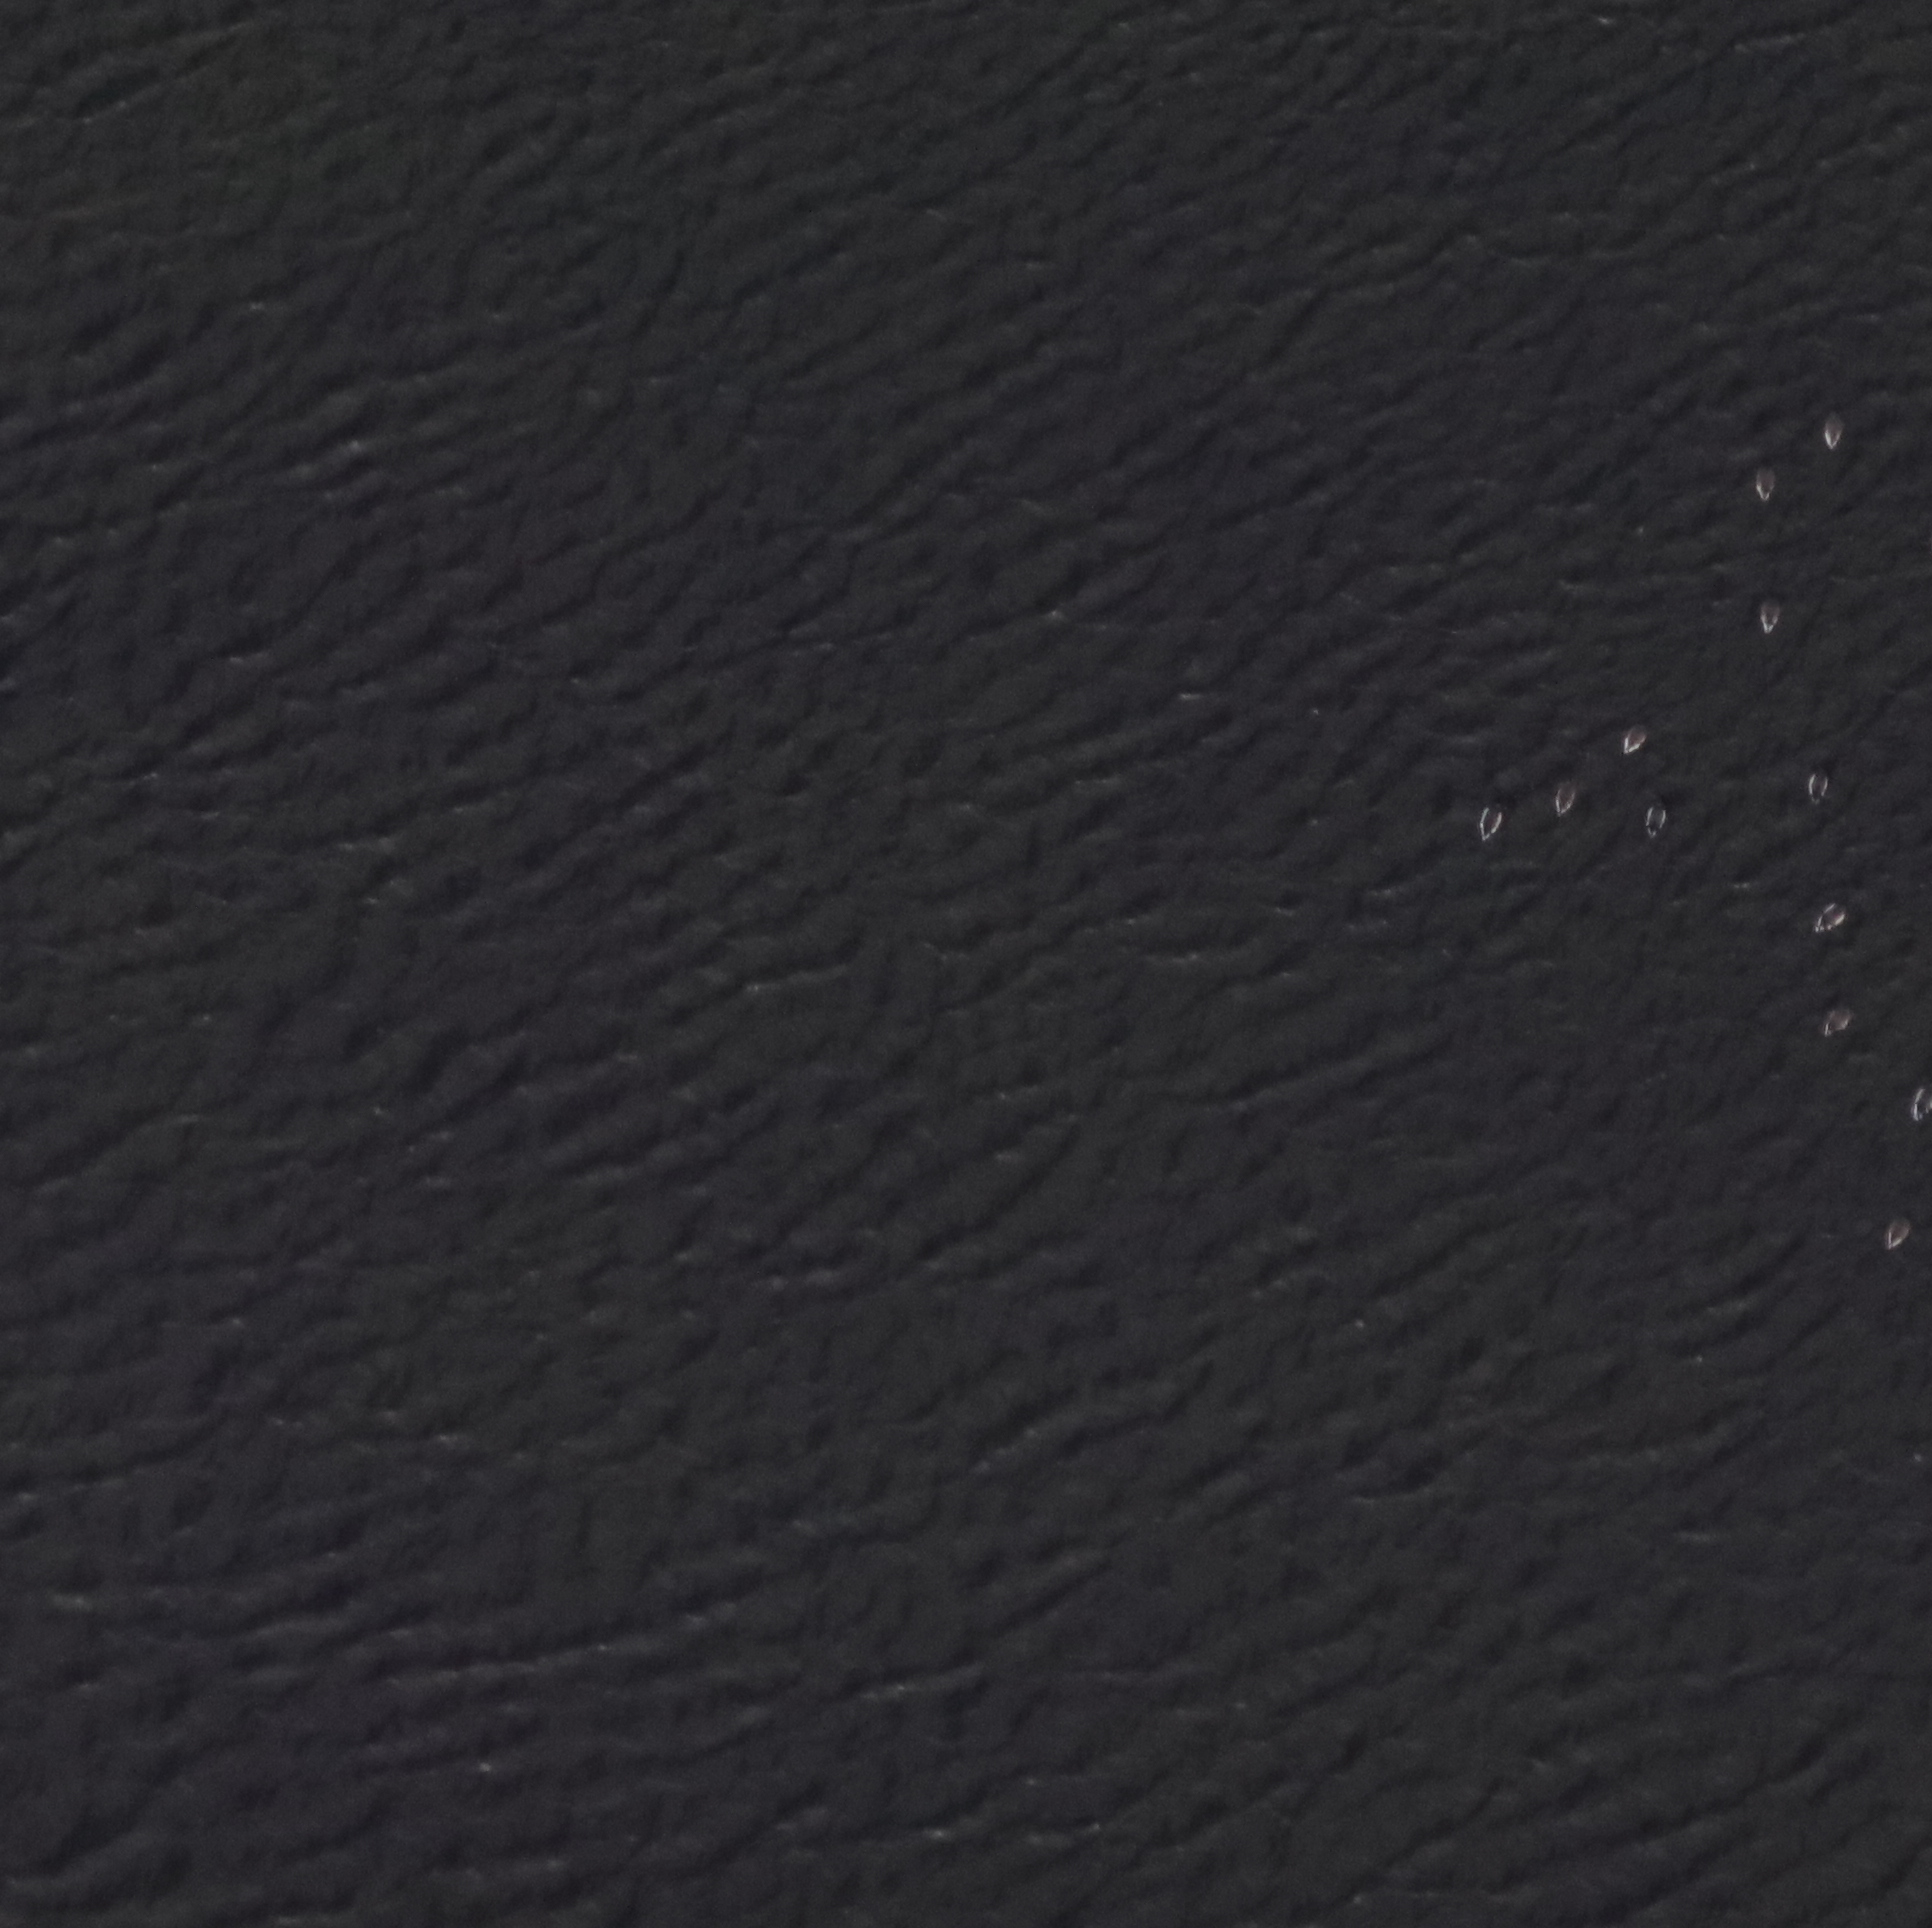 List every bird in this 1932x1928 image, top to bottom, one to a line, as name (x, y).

brant (1833, 426)
brant (1766, 477)
brant (1770, 610)
brant (1636, 737)
brant (1818, 786)
brant (1566, 788)
brant (1490, 817)
brant (1657, 817)
brant (1832, 916)
brant (1837, 1018)
brant (1925, 1099)
brant (1898, 1229)